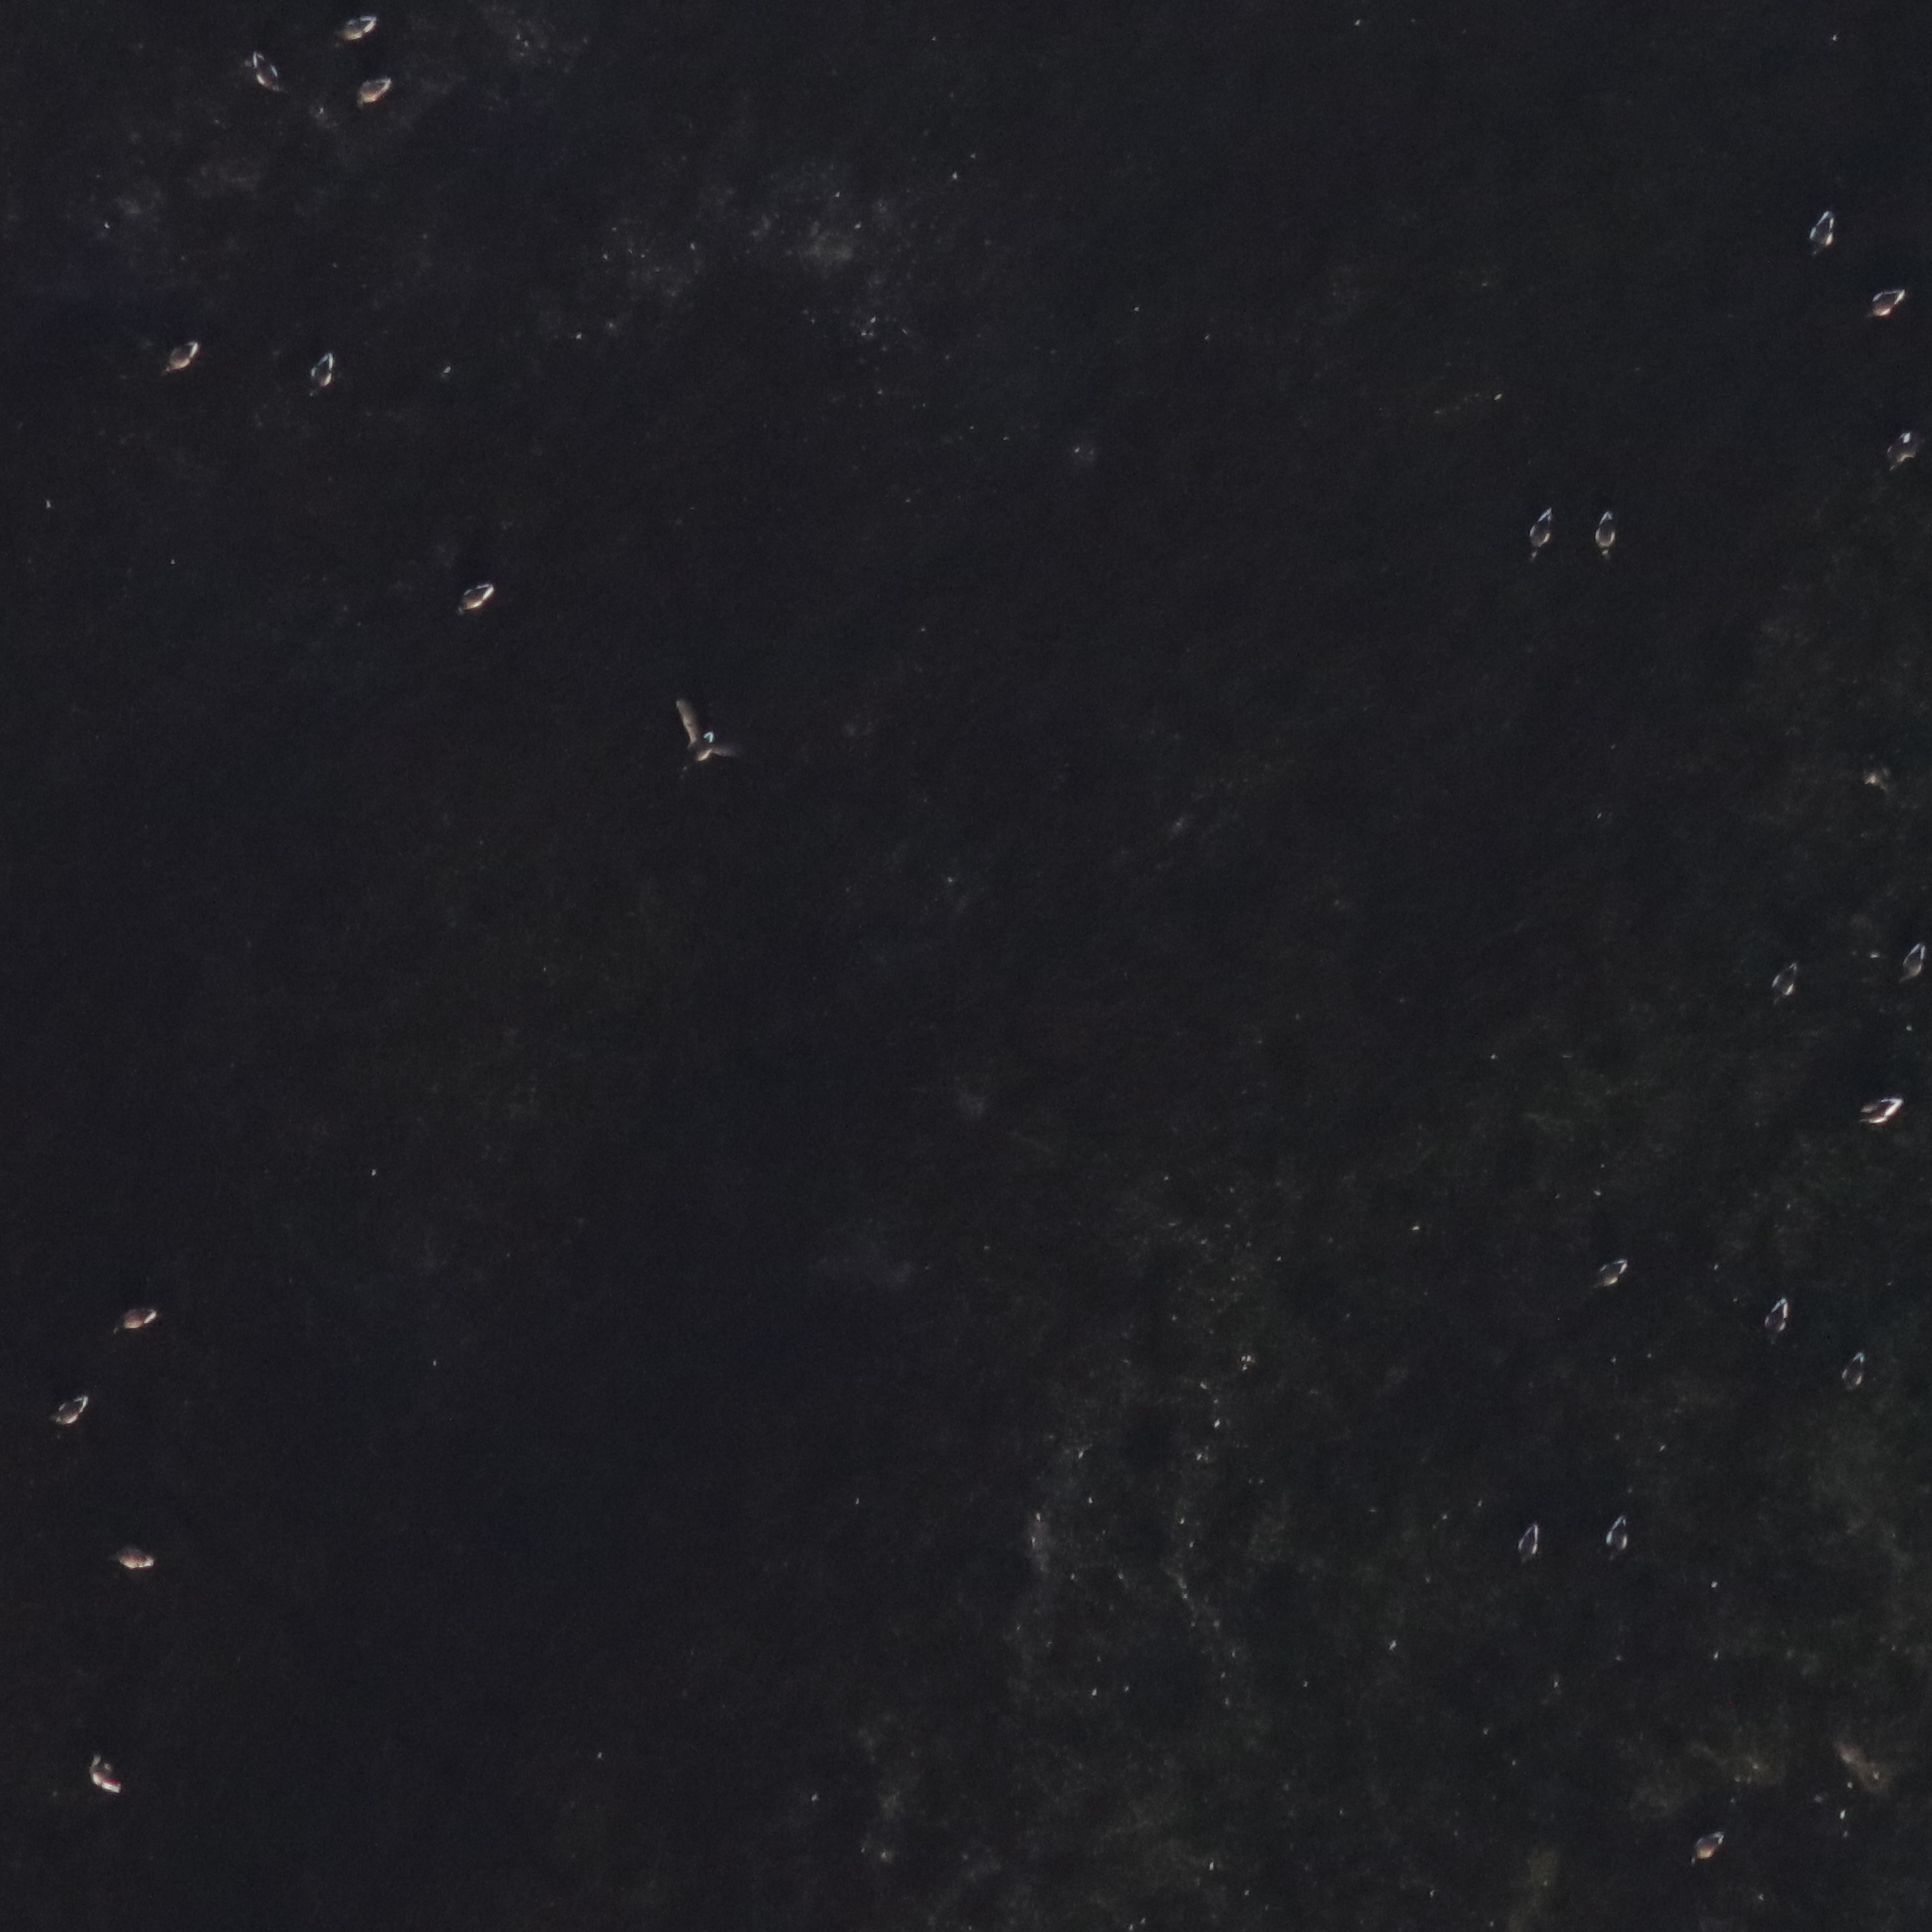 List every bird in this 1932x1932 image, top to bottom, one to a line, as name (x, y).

brant (353, 29)
brant (264, 75)
brant (372, 89)
brant (1822, 233)
brant (1886, 301)
brant (181, 357)
brant (323, 372)
brant (1902, 457)
brant (1541, 531)
brant (1603, 532)
brant (473, 598)
brant (695, 742)
brant (1867, 777)
brant (1912, 963)
brant (1785, 981)
brant (1878, 1110)
brant (1612, 1272)
brant (137, 1317)
brant (1776, 1322)
brant (1855, 1371)
brant (69, 1412)
brant (1616, 1536)
brant (1528, 1544)
brant (135, 1557)
brant (105, 1774)
brant (1707, 1847)